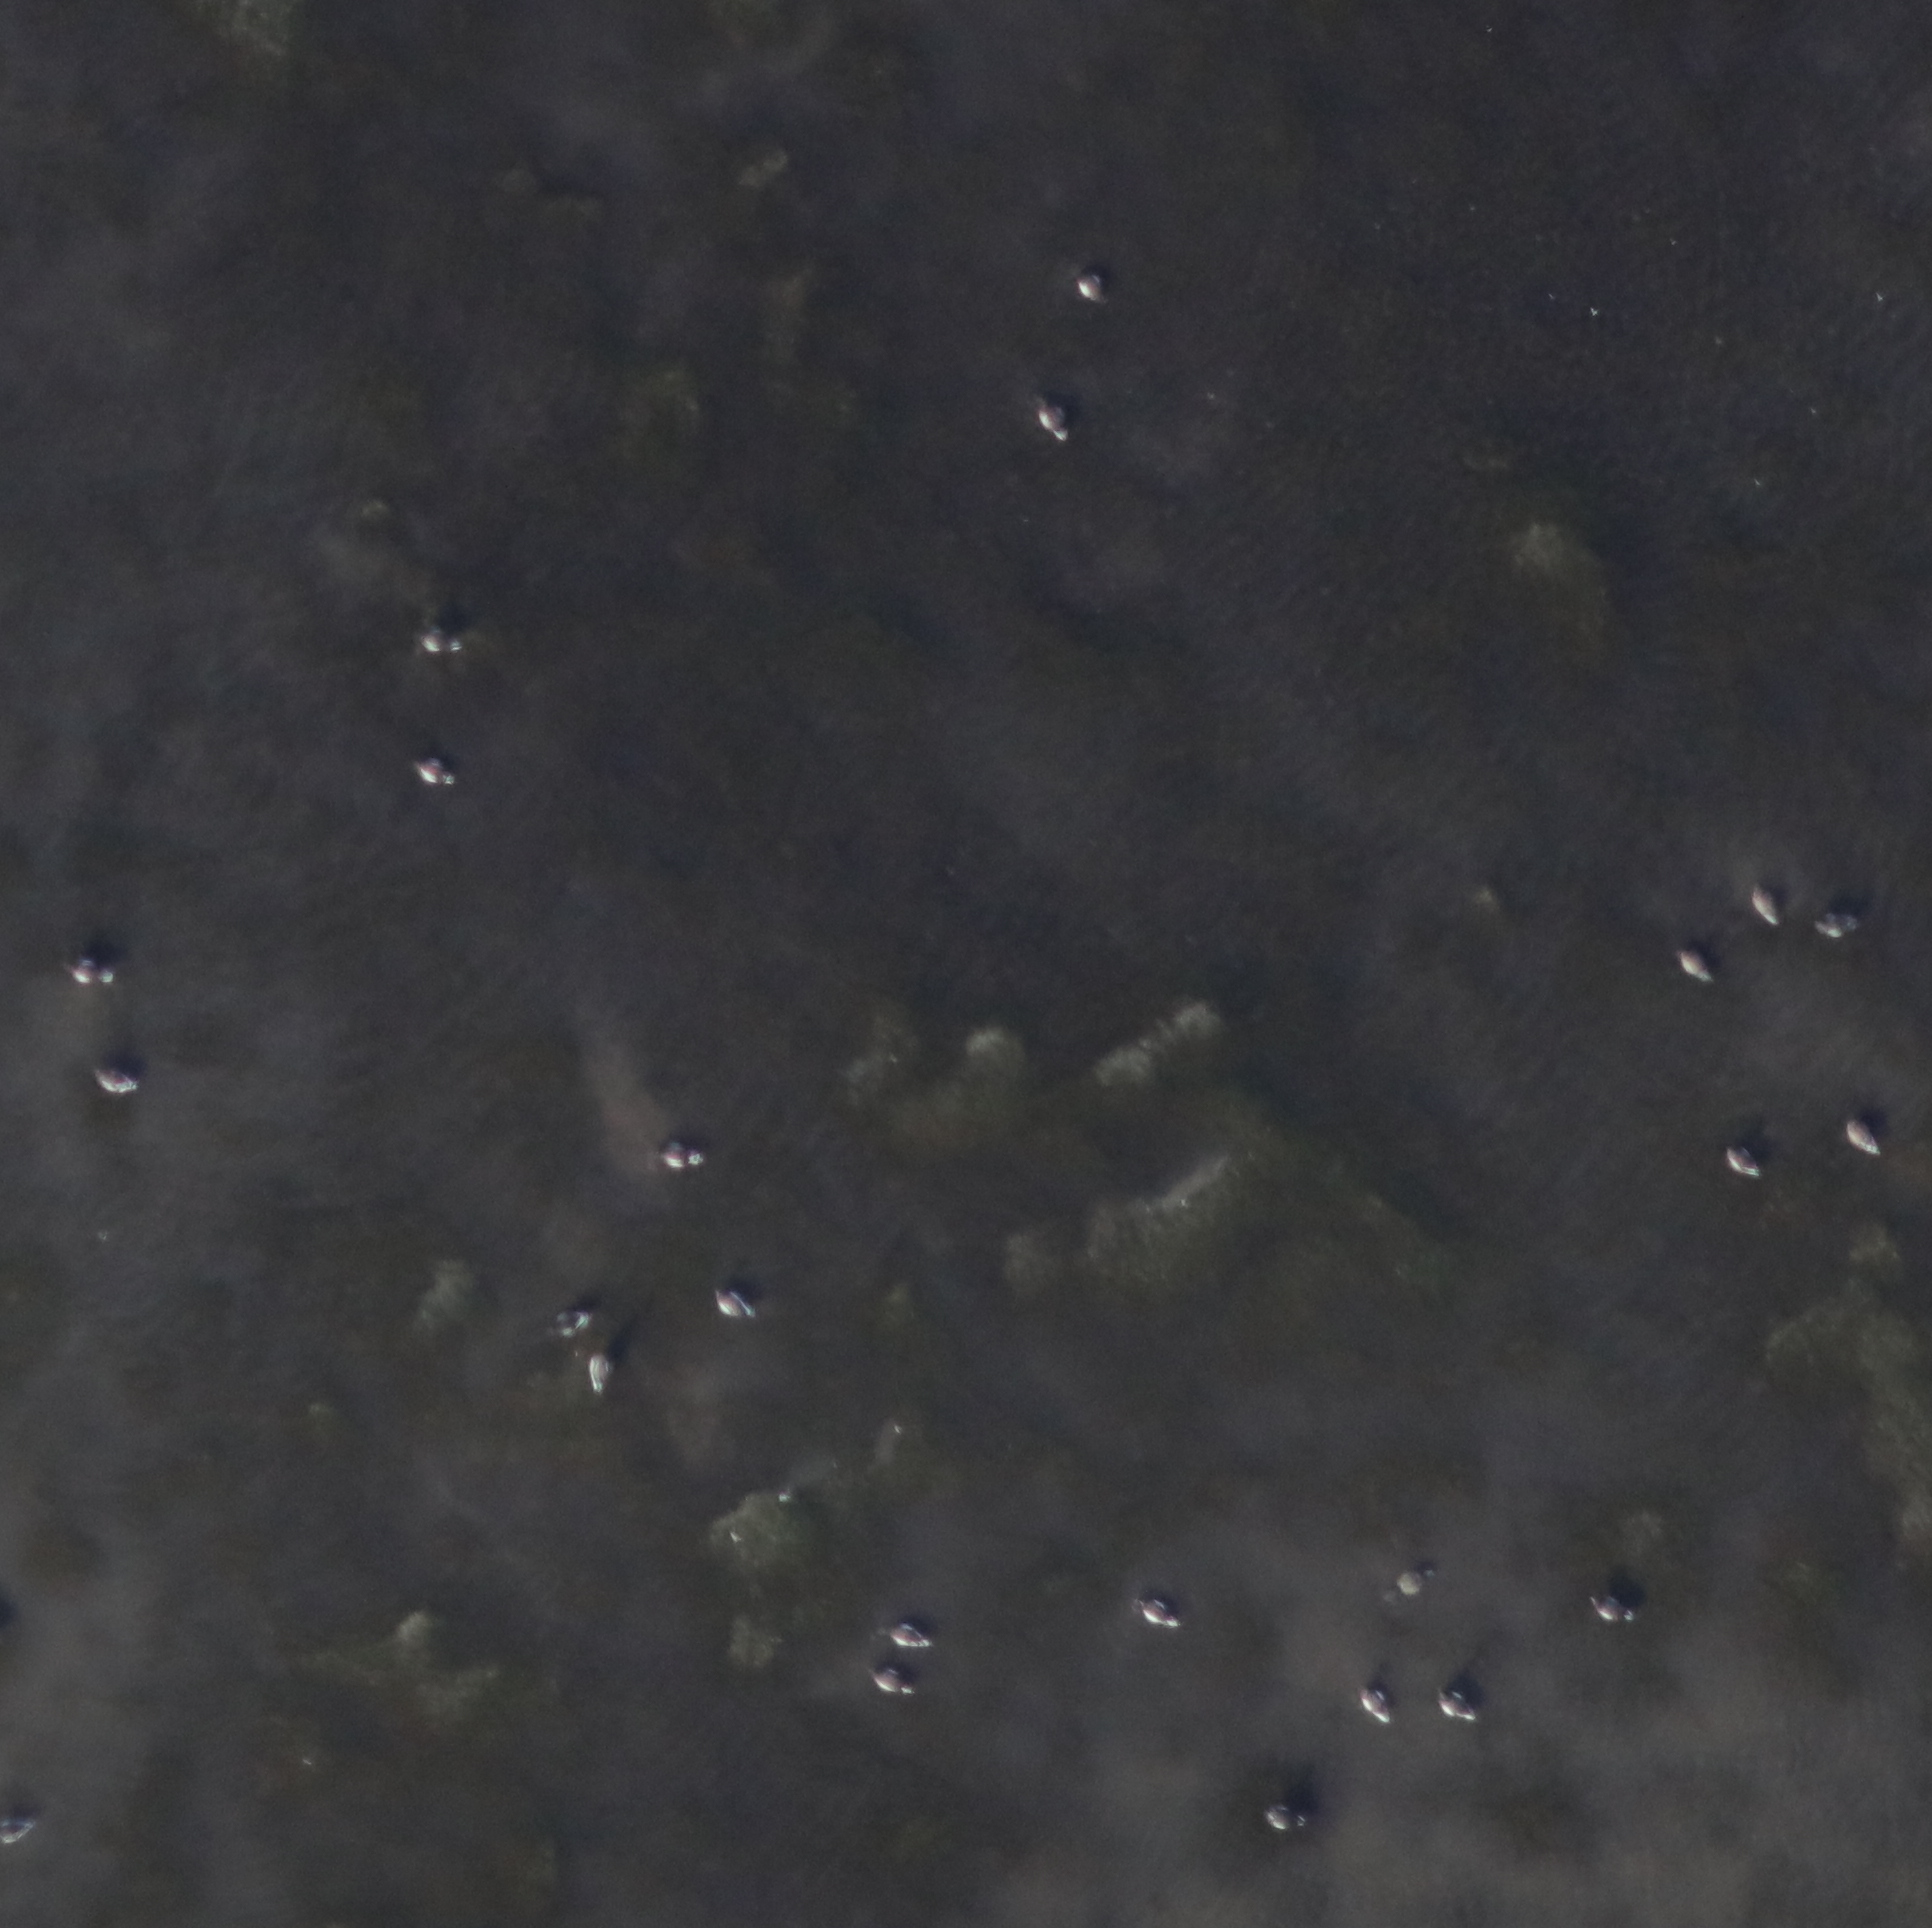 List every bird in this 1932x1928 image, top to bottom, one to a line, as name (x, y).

brant (1091, 285)
brant (1054, 418)
brant (441, 636)
brant (430, 764)
brant (1766, 902)
brant (1837, 923)
brant (1688, 967)
brant (93, 970)
brant (113, 1077)
brant (1863, 1132)
brant (678, 1155)
brant (1743, 1158)
brant (734, 1303)
brant (565, 1312)
brant (591, 1371)
brant (1408, 1578)
brant (1612, 1605)
brant (1153, 1616)
brant (906, 1634)
brant (891, 1679)
brant (1377, 1703)
brant (1457, 1705)
brant (1285, 1817)
brant (16, 1829)